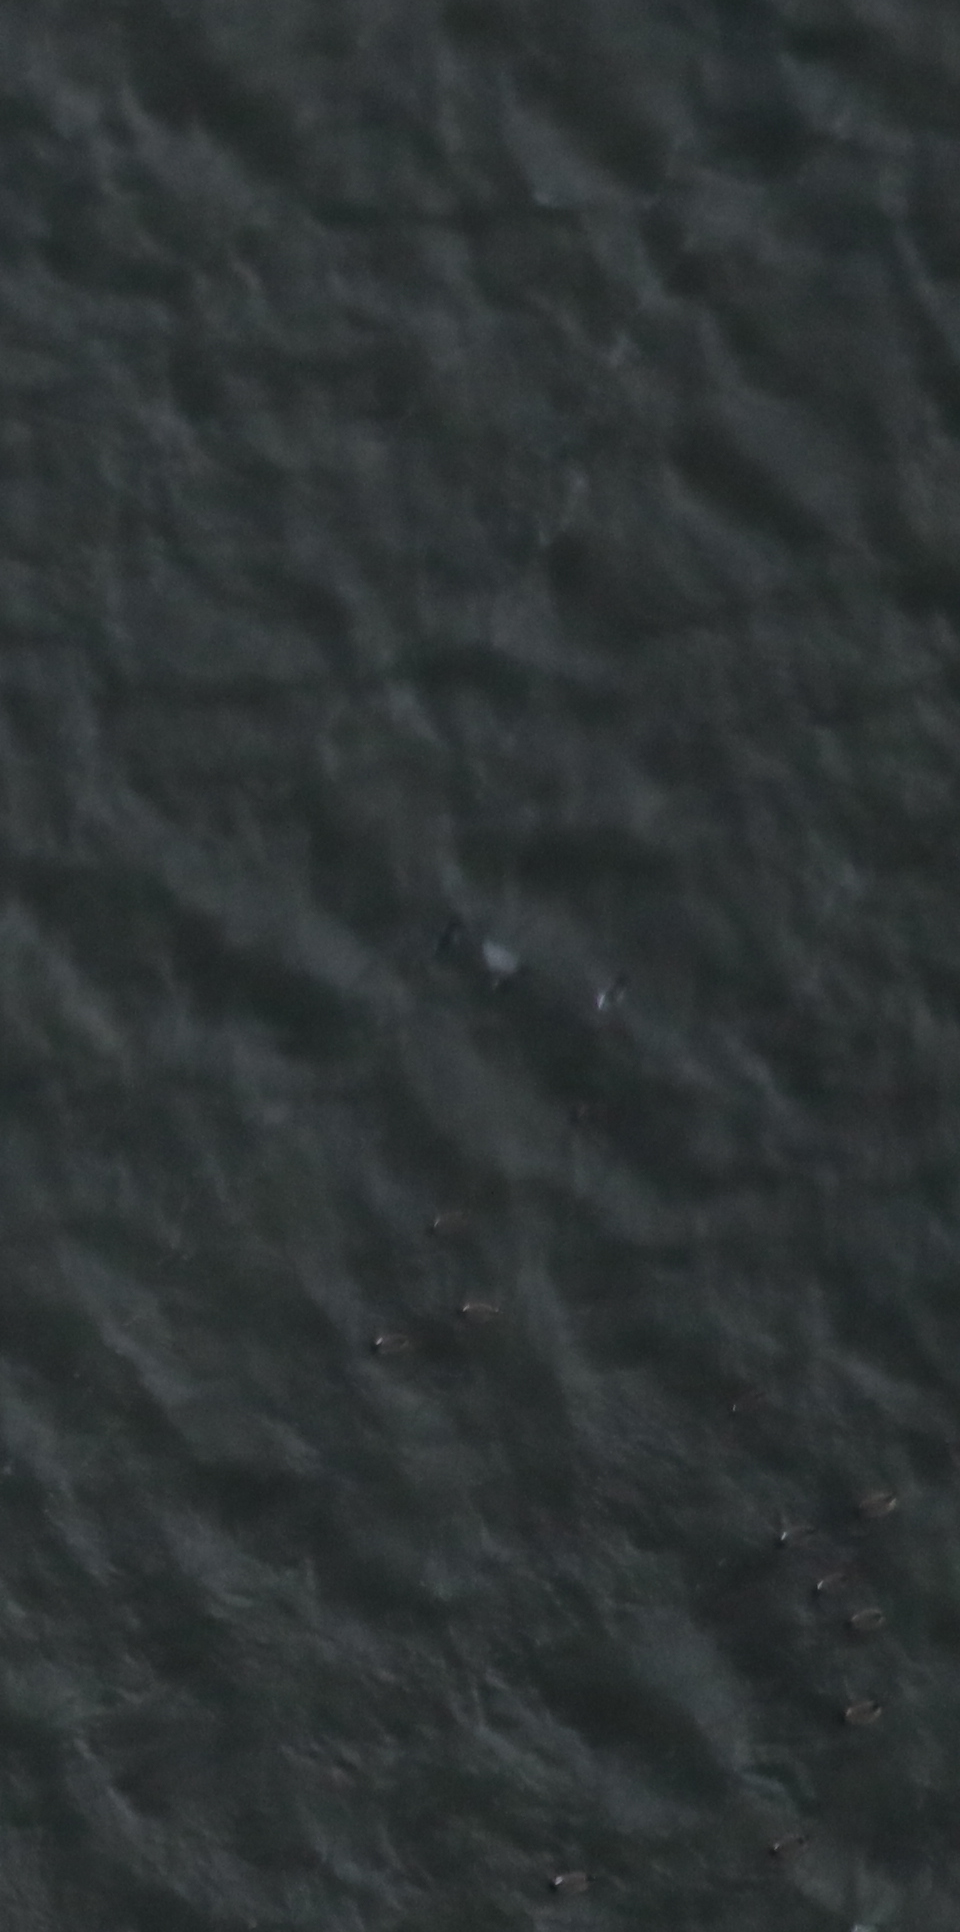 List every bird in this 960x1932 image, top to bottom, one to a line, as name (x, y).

other bird (448, 938)
other bird (500, 958)
other bird (617, 990)
Canada goose (445, 1222)
Canada goose (478, 1315)
Canada goose (390, 1346)
Canada goose (749, 1403)
Canada goose (877, 1508)
Canada goose (798, 1540)
Canada goose (837, 1587)
Canada goose (868, 1620)
Canada goose (865, 1714)
Canada goose (788, 1847)
Canada goose (572, 1883)